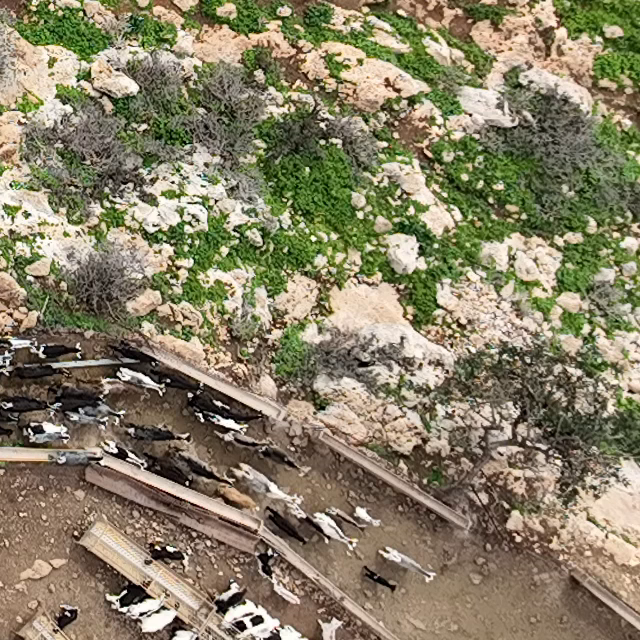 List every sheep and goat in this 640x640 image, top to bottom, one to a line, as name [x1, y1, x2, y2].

goat [0, 336, 39, 348]
goat [28, 344, 85, 359]
goat [108, 344, 160, 367]
goat [0, 346, 9, 367]
goat [0, 353, 13, 388]
goat [0, 365, 5, 397]
goat [15, 366, 73, 379]
goat [151, 367, 206, 393]
goat [117, 368, 167, 398]
goat [102, 375, 150, 402]
goat [58, 381, 108, 400]
goat [193, 390, 264, 422]
goat [57, 394, 103, 409]
goat [0, 396, 58, 412]
goat [18, 402, 61, 427]
goat [79, 402, 125, 424]
goat [0, 409, 20, 423]
goat [196, 409, 250, 436]
goat [65, 412, 108, 430]
goat [126, 421, 192, 443]
goat [23, 422, 68, 436]
goat [0, 424, 14, 439]
goat [231, 432, 272, 452]
goat [28, 434, 70, 443]
goat [101, 438, 147, 471]
goat [264, 443, 310, 477]
goat [168, 447, 234, 487]
goat [145, 453, 194, 487]
goat [234, 461, 304, 505]
goat [286, 503, 330, 543]
goat [326, 504, 365, 534]
goat [264, 508, 309, 546]
goat [356, 508, 382, 527]
goat [313, 511, 358, 551]
goat [145, 544, 184, 562]
goat [252, 545, 276, 580]
goat [378, 545, 436, 582]
goat [363, 566, 396, 591]
goat [105, 577, 151, 611]
goat [272, 578, 300, 605]
goat [212, 581, 238, 612]
goat [123, 591, 169, 619]
goat [220, 594, 251, 626]
goat [232, 602, 263, 630]
goat [51, 604, 80, 630]
goat [138, 604, 179, 632]
goat [237, 616, 278, 636]
goat [317, 619, 342, 636]
goat [267, 625, 299, 637]